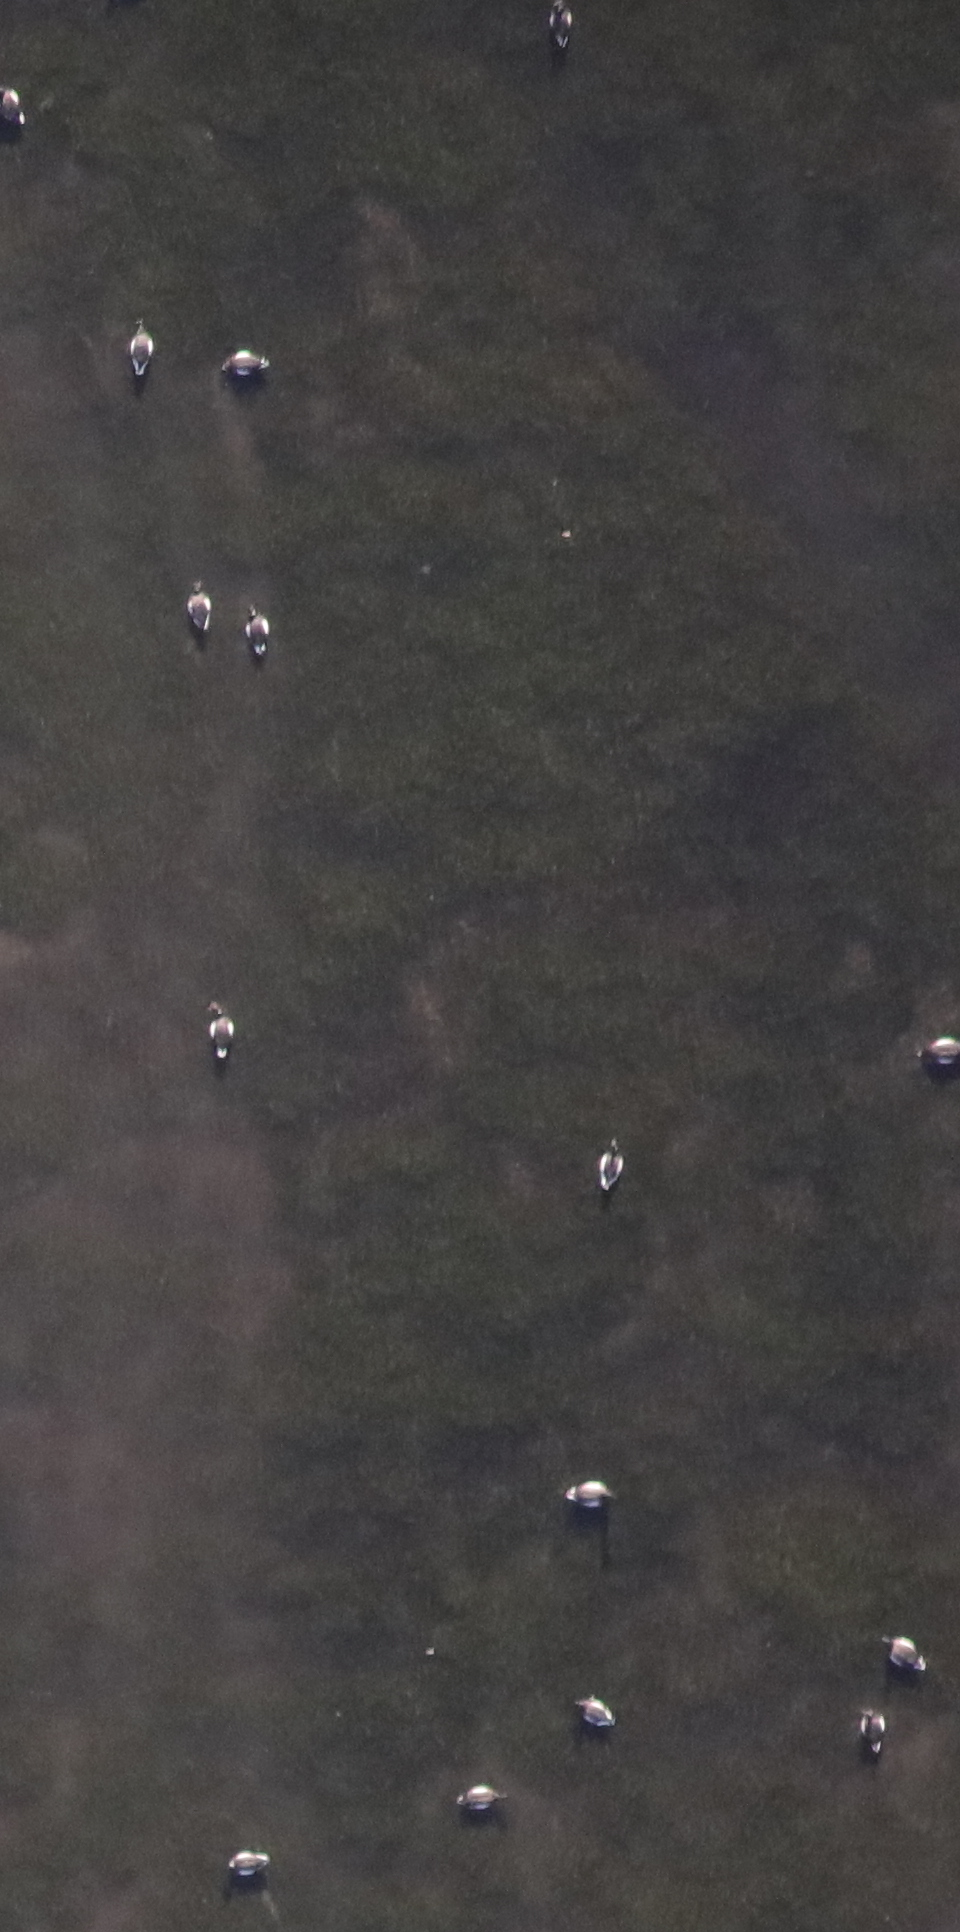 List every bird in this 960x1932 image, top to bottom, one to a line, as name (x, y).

brant (560, 21)
brant (7, 105)
brant (141, 350)
brant (244, 365)
brant (198, 609)
brant (258, 630)
brant (221, 1032)
brant (944, 1050)
brant (610, 1168)
brant (588, 1495)
brant (904, 1654)
brant (593, 1711)
brant (873, 1732)
brant (479, 1798)
brant (246, 1863)